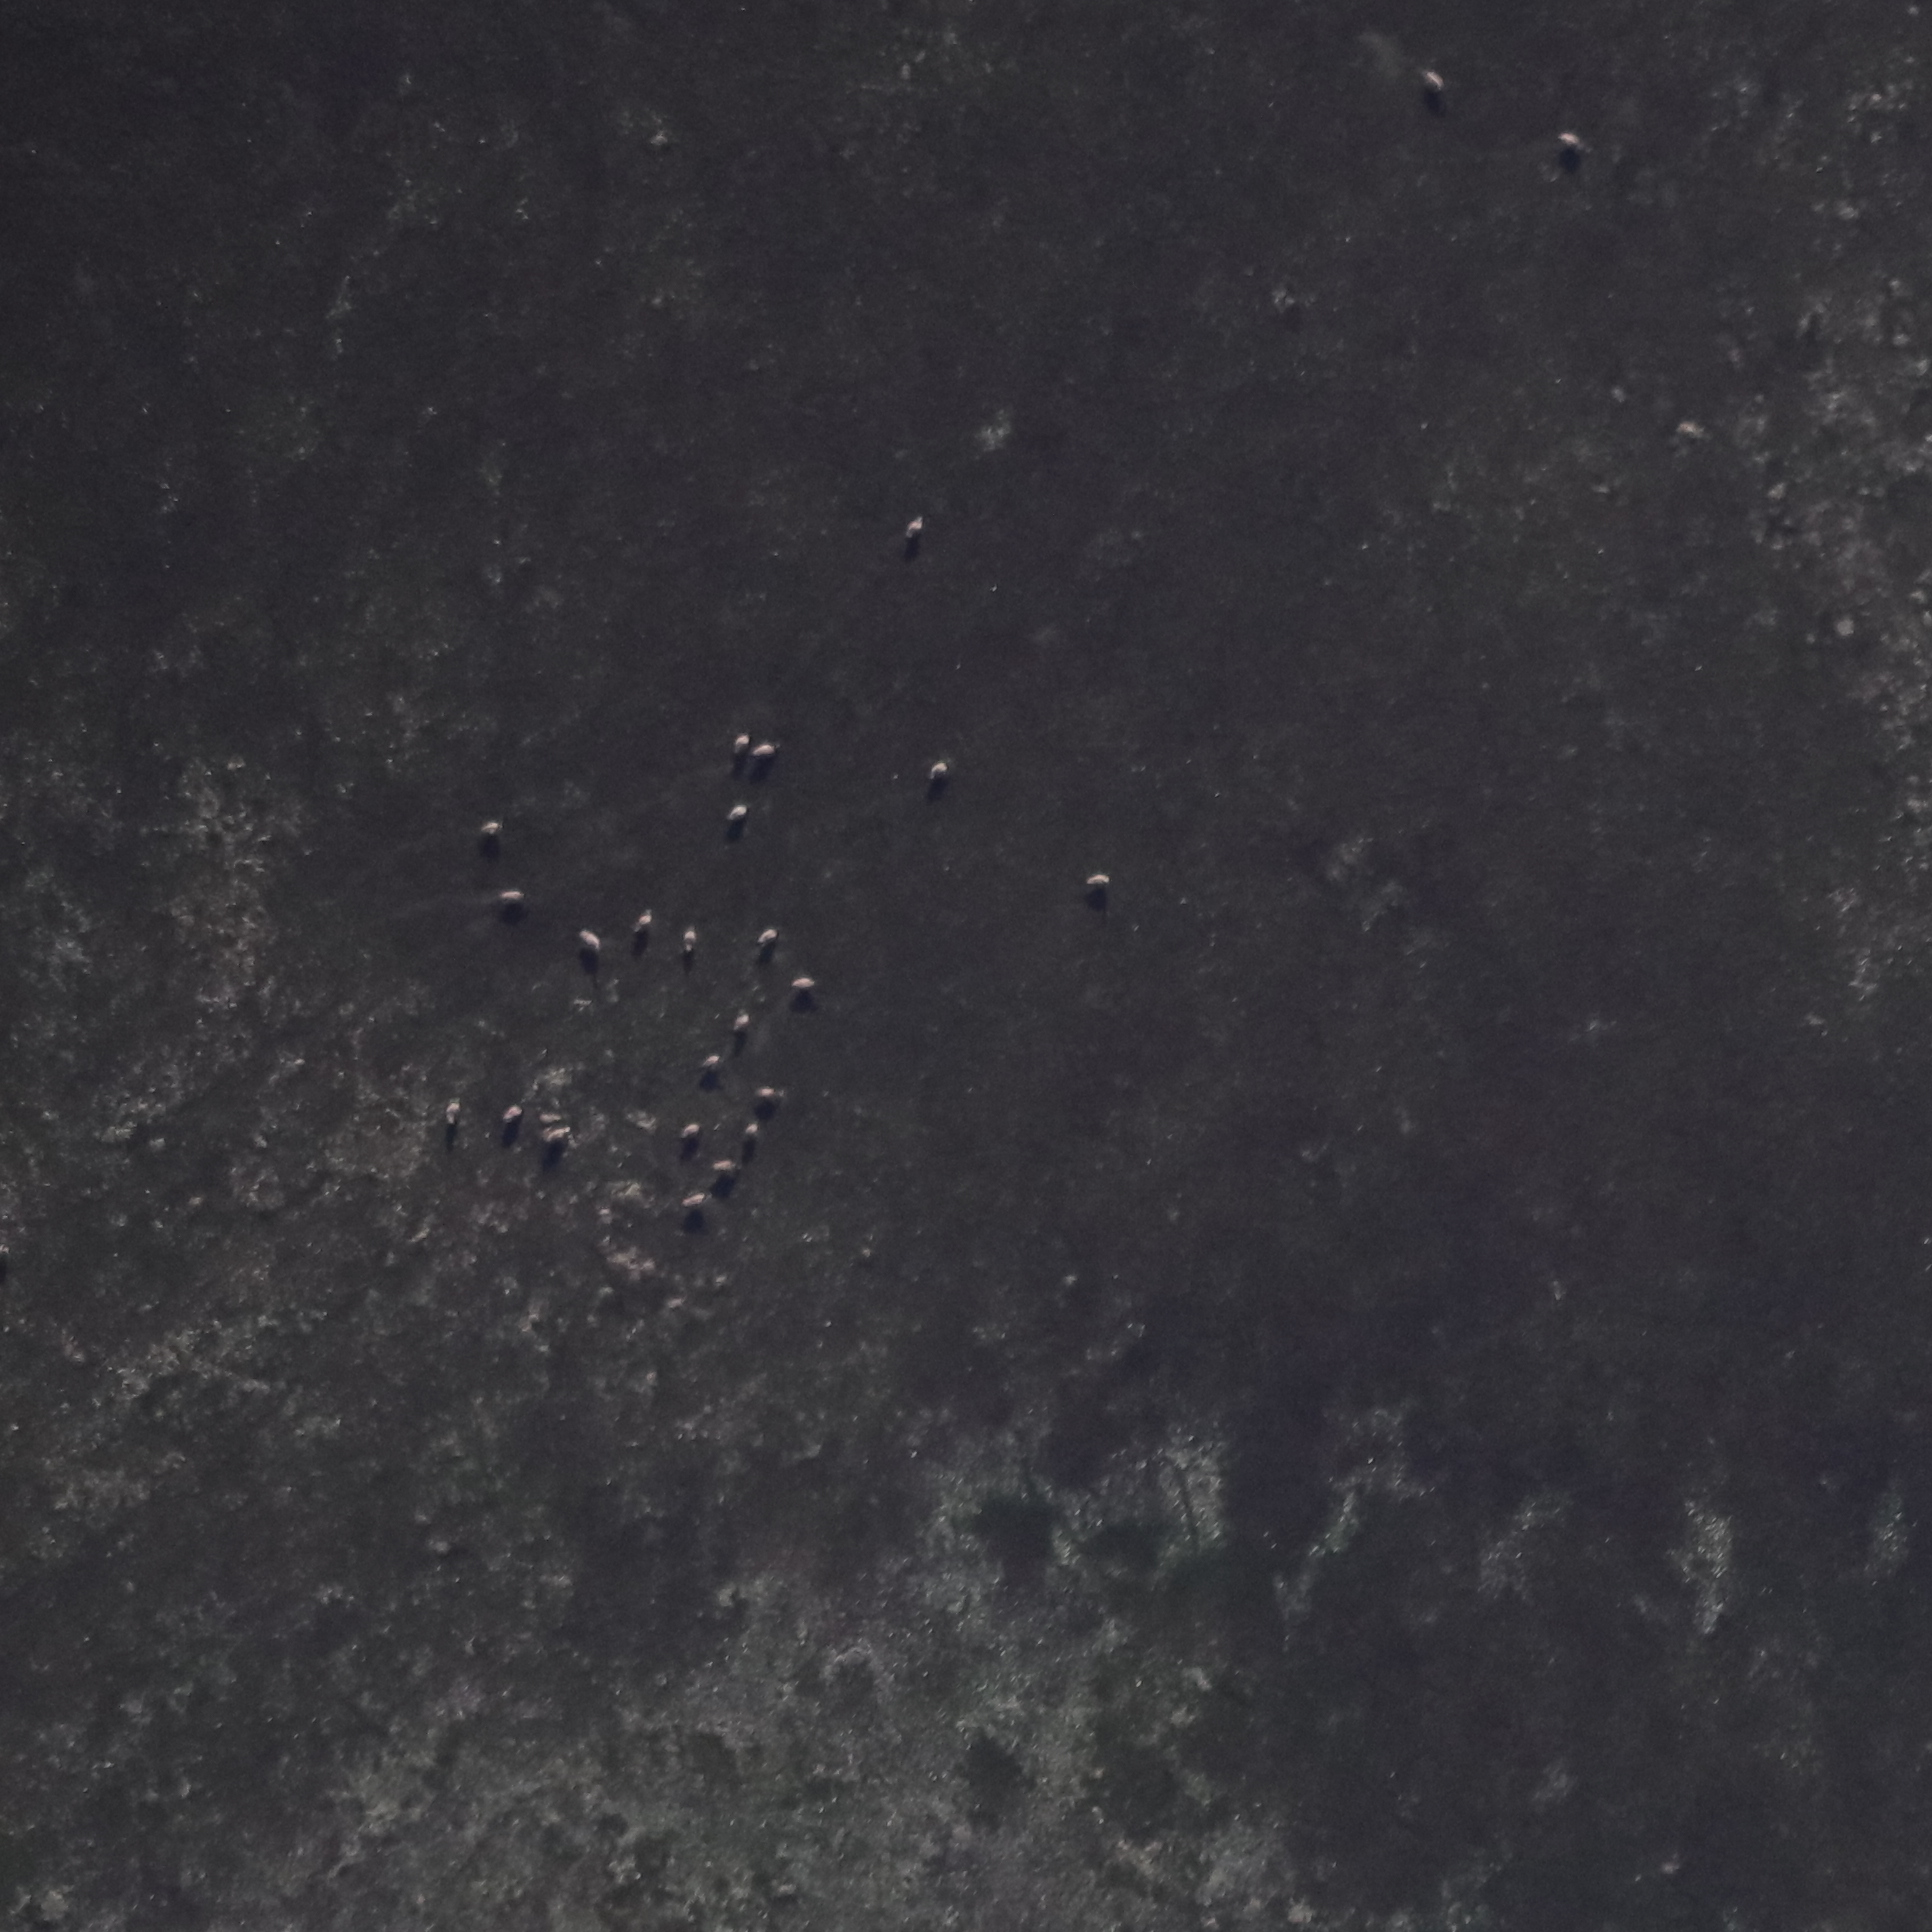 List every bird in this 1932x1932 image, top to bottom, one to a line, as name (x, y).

Canada goose (1433, 80)
Canada goose (1570, 137)
Canada goose (915, 530)
Canada goose (738, 744)
Canada goose (765, 752)
Canada goose (940, 772)
Canada goose (744, 817)
Canada goose (489, 824)
Canada goose (1099, 884)
Canada goose (513, 899)
Canada goose (644, 924)
Canada goose (769, 939)
Canada goose (590, 940)
Canada goose (688, 940)
Canada goose (803, 987)
Canada goose (739, 1026)
Canada goose (715, 1062)
Canada goose (769, 1093)
Canada goose (507, 1112)
Canada goose (451, 1114)
Canada goose (688, 1131)
Canada goose (751, 1132)
Canada goose (554, 1134)
Canada goose (724, 1166)
Canada goose (696, 1199)